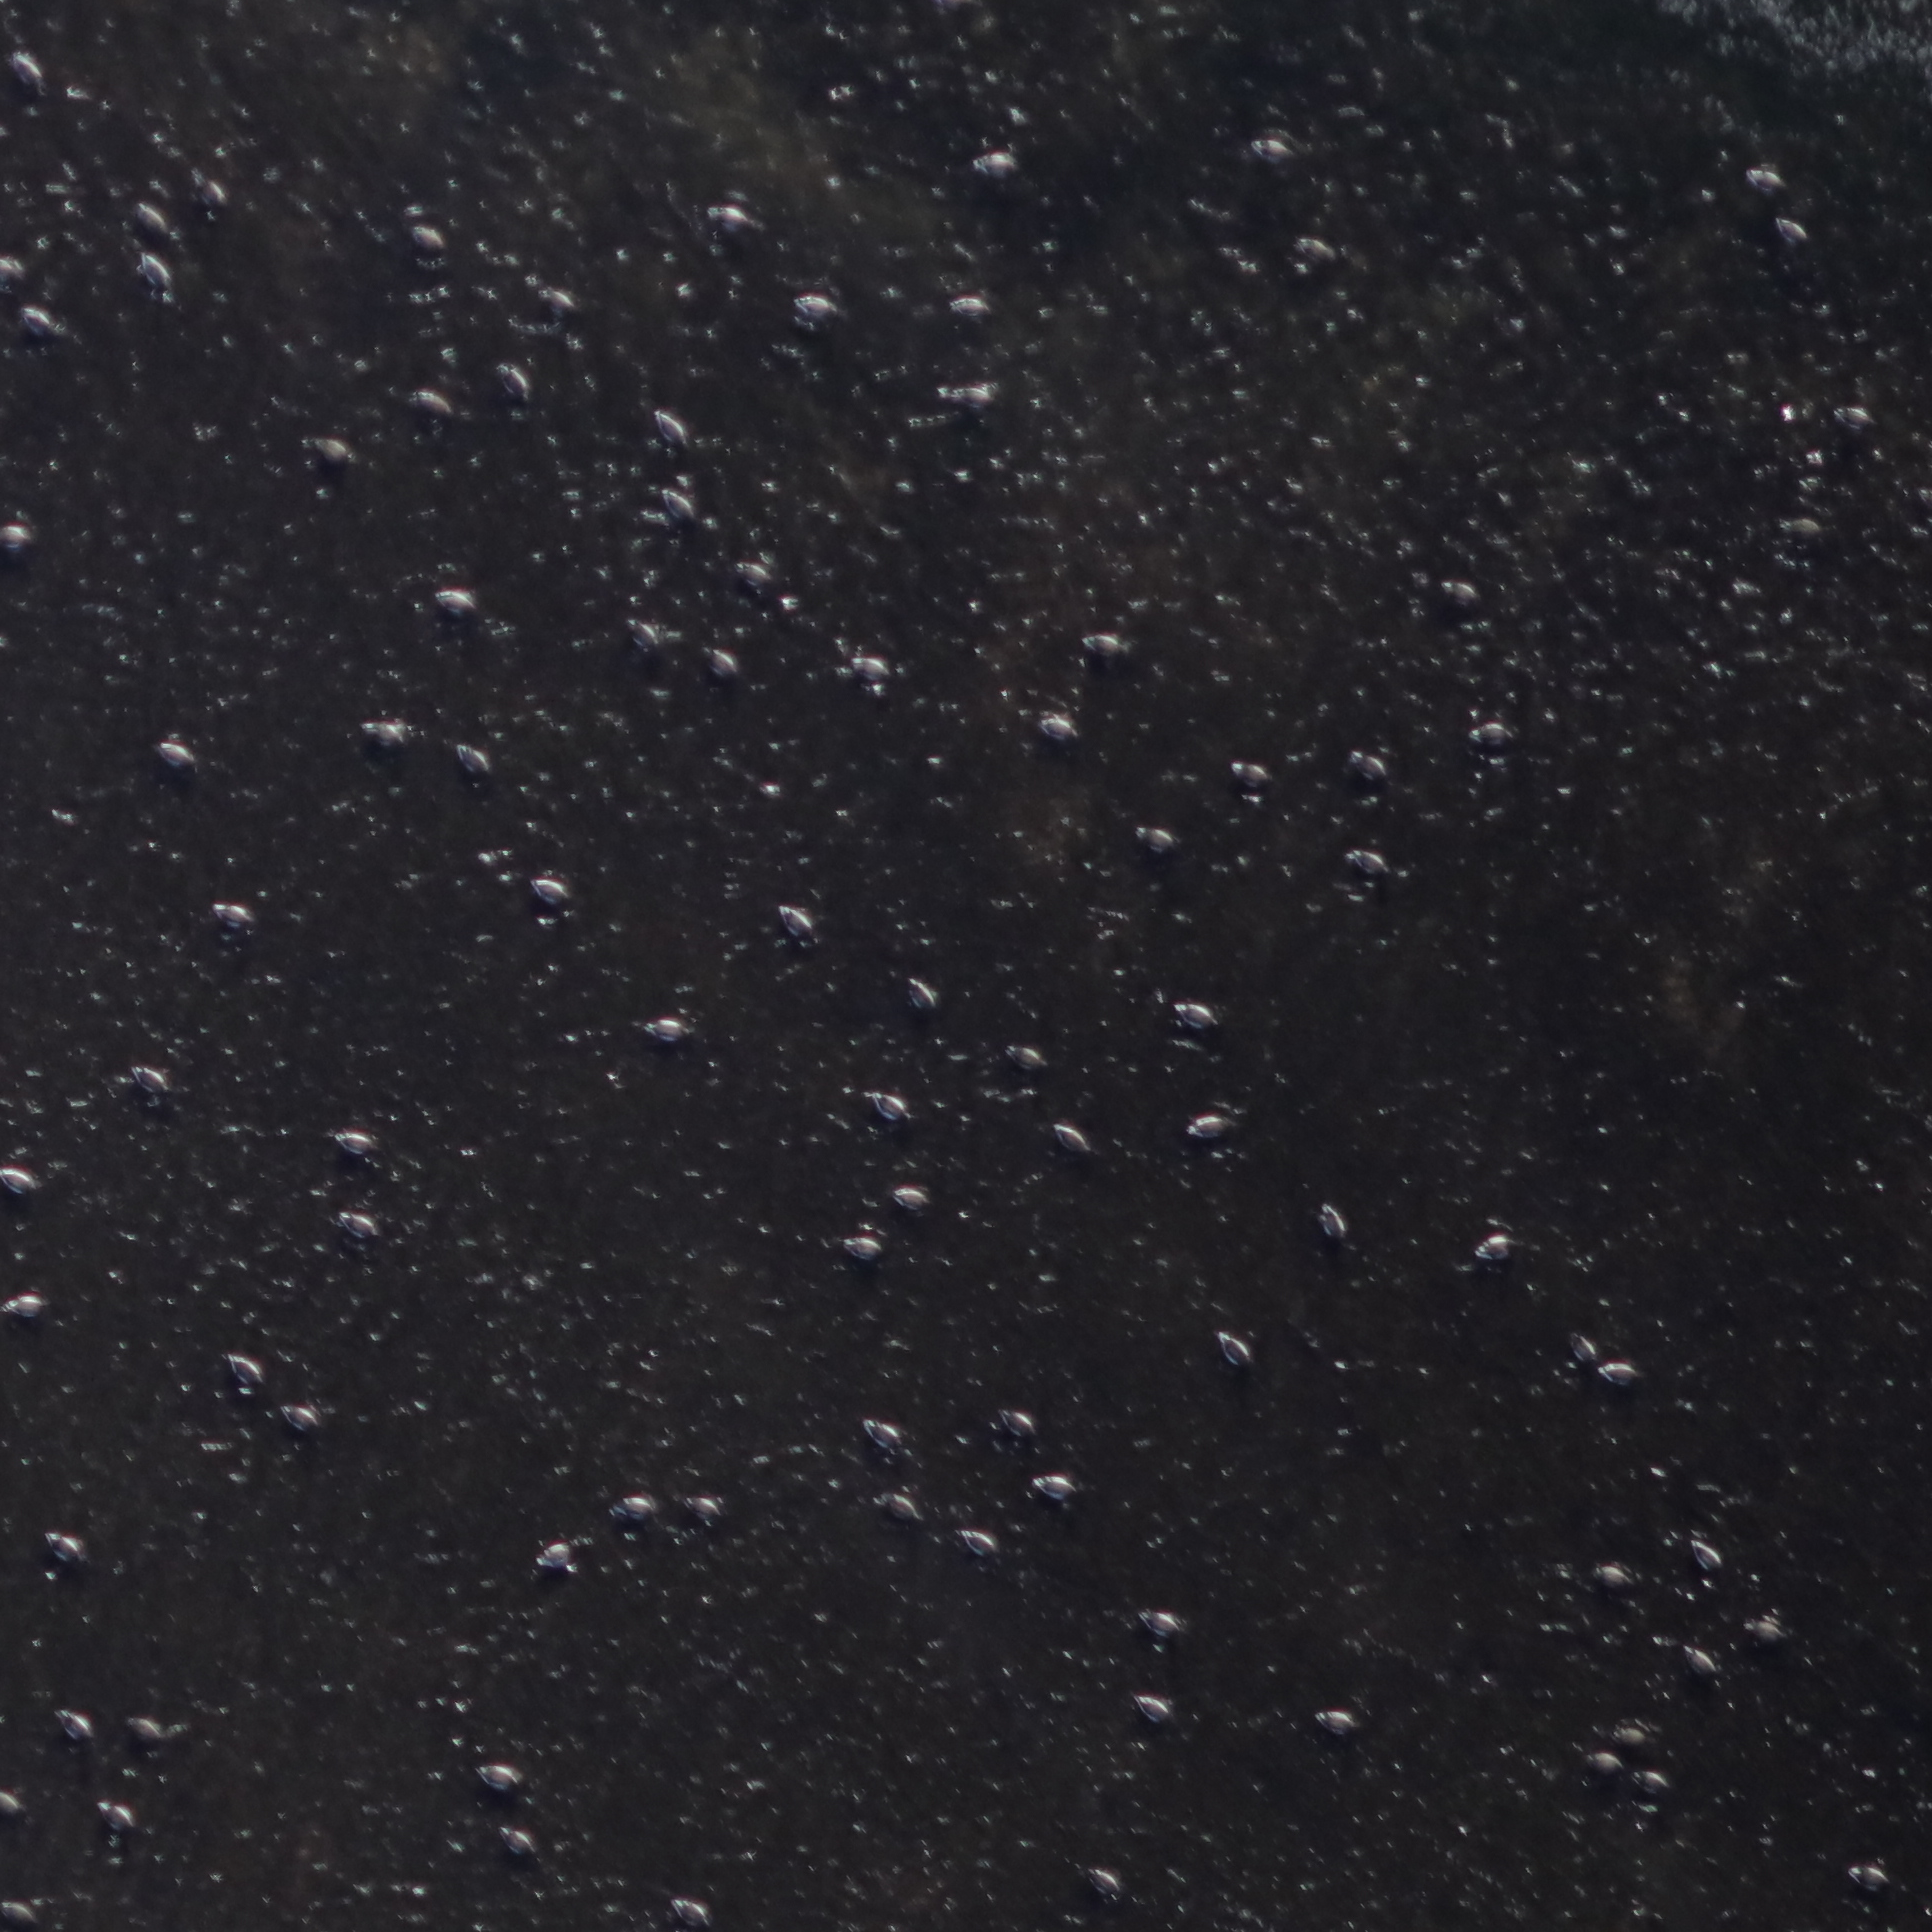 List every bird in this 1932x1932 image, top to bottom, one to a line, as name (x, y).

brant (32, 71)
brant (1275, 149)
brant (995, 151)
brant (1766, 178)
brant (212, 198)
brant (729, 215)
brant (153, 216)
brant (1791, 228)
brant (1313, 241)
brant (436, 249)
brant (3, 271)
brant (159, 282)
brant (969, 297)
brant (560, 304)
brant (826, 307)
brant (43, 312)
brant (516, 380)
brant (966, 395)
brant (438, 402)
brant (1855, 420)
brant (670, 428)
brant (327, 444)
brant (685, 512)
brant (1810, 524)
brant (24, 537)
brant (754, 580)
brant (1465, 588)
brant (465, 598)
brant (641, 637)
brant (1100, 649)
brant (722, 658)
brant (873, 670)
brant (1052, 727)
brant (388, 730)
brant (1490, 736)
brant (183, 758)
brant (1370, 763)
brant (475, 764)
brant (1250, 777)
brant (1158, 838)
brant (1371, 864)
brant (551, 896)
brant (232, 917)
brant (793, 922)
brant (923, 996)
brant (1196, 1011)
brant (670, 1033)
brant (1030, 1061)
brant (155, 1075)
brant (893, 1109)
brant (1212, 1126)
brant (360, 1137)
brant (1069, 1138)
brant (19, 1179)
brant (909, 1196)
brant (1331, 1227)
brant (363, 1235)
brant (869, 1250)
brant (1498, 1251)
brant (25, 1306)
brant (1580, 1347)
brant (1236, 1351)
brant (1629, 1367)
brant (251, 1378)
brant (301, 1417)
brant (1017, 1427)
brant (884, 1437)
brant (1058, 1487)
brant (633, 1499)
brant (699, 1505)
brant (901, 1513)
brant (969, 1547)
brant (64, 1552)
brant (1707, 1552)
brant (560, 1556)
brant (1613, 1580)
brant (1162, 1627)
brant (1768, 1630)
brant (1701, 1662)
brant (1153, 1709)
brant (1339, 1720)
brant (80, 1726)
brant (145, 1730)
brant (1634, 1733)
brant (1610, 1765)
brant (498, 1776)
brant (1647, 1777)
brant (10, 1803)
brant (119, 1818)
brant (521, 1838)
brant (1871, 1879)
brant (1102, 1885)
brant (26, 1910)
brant (689, 1918)